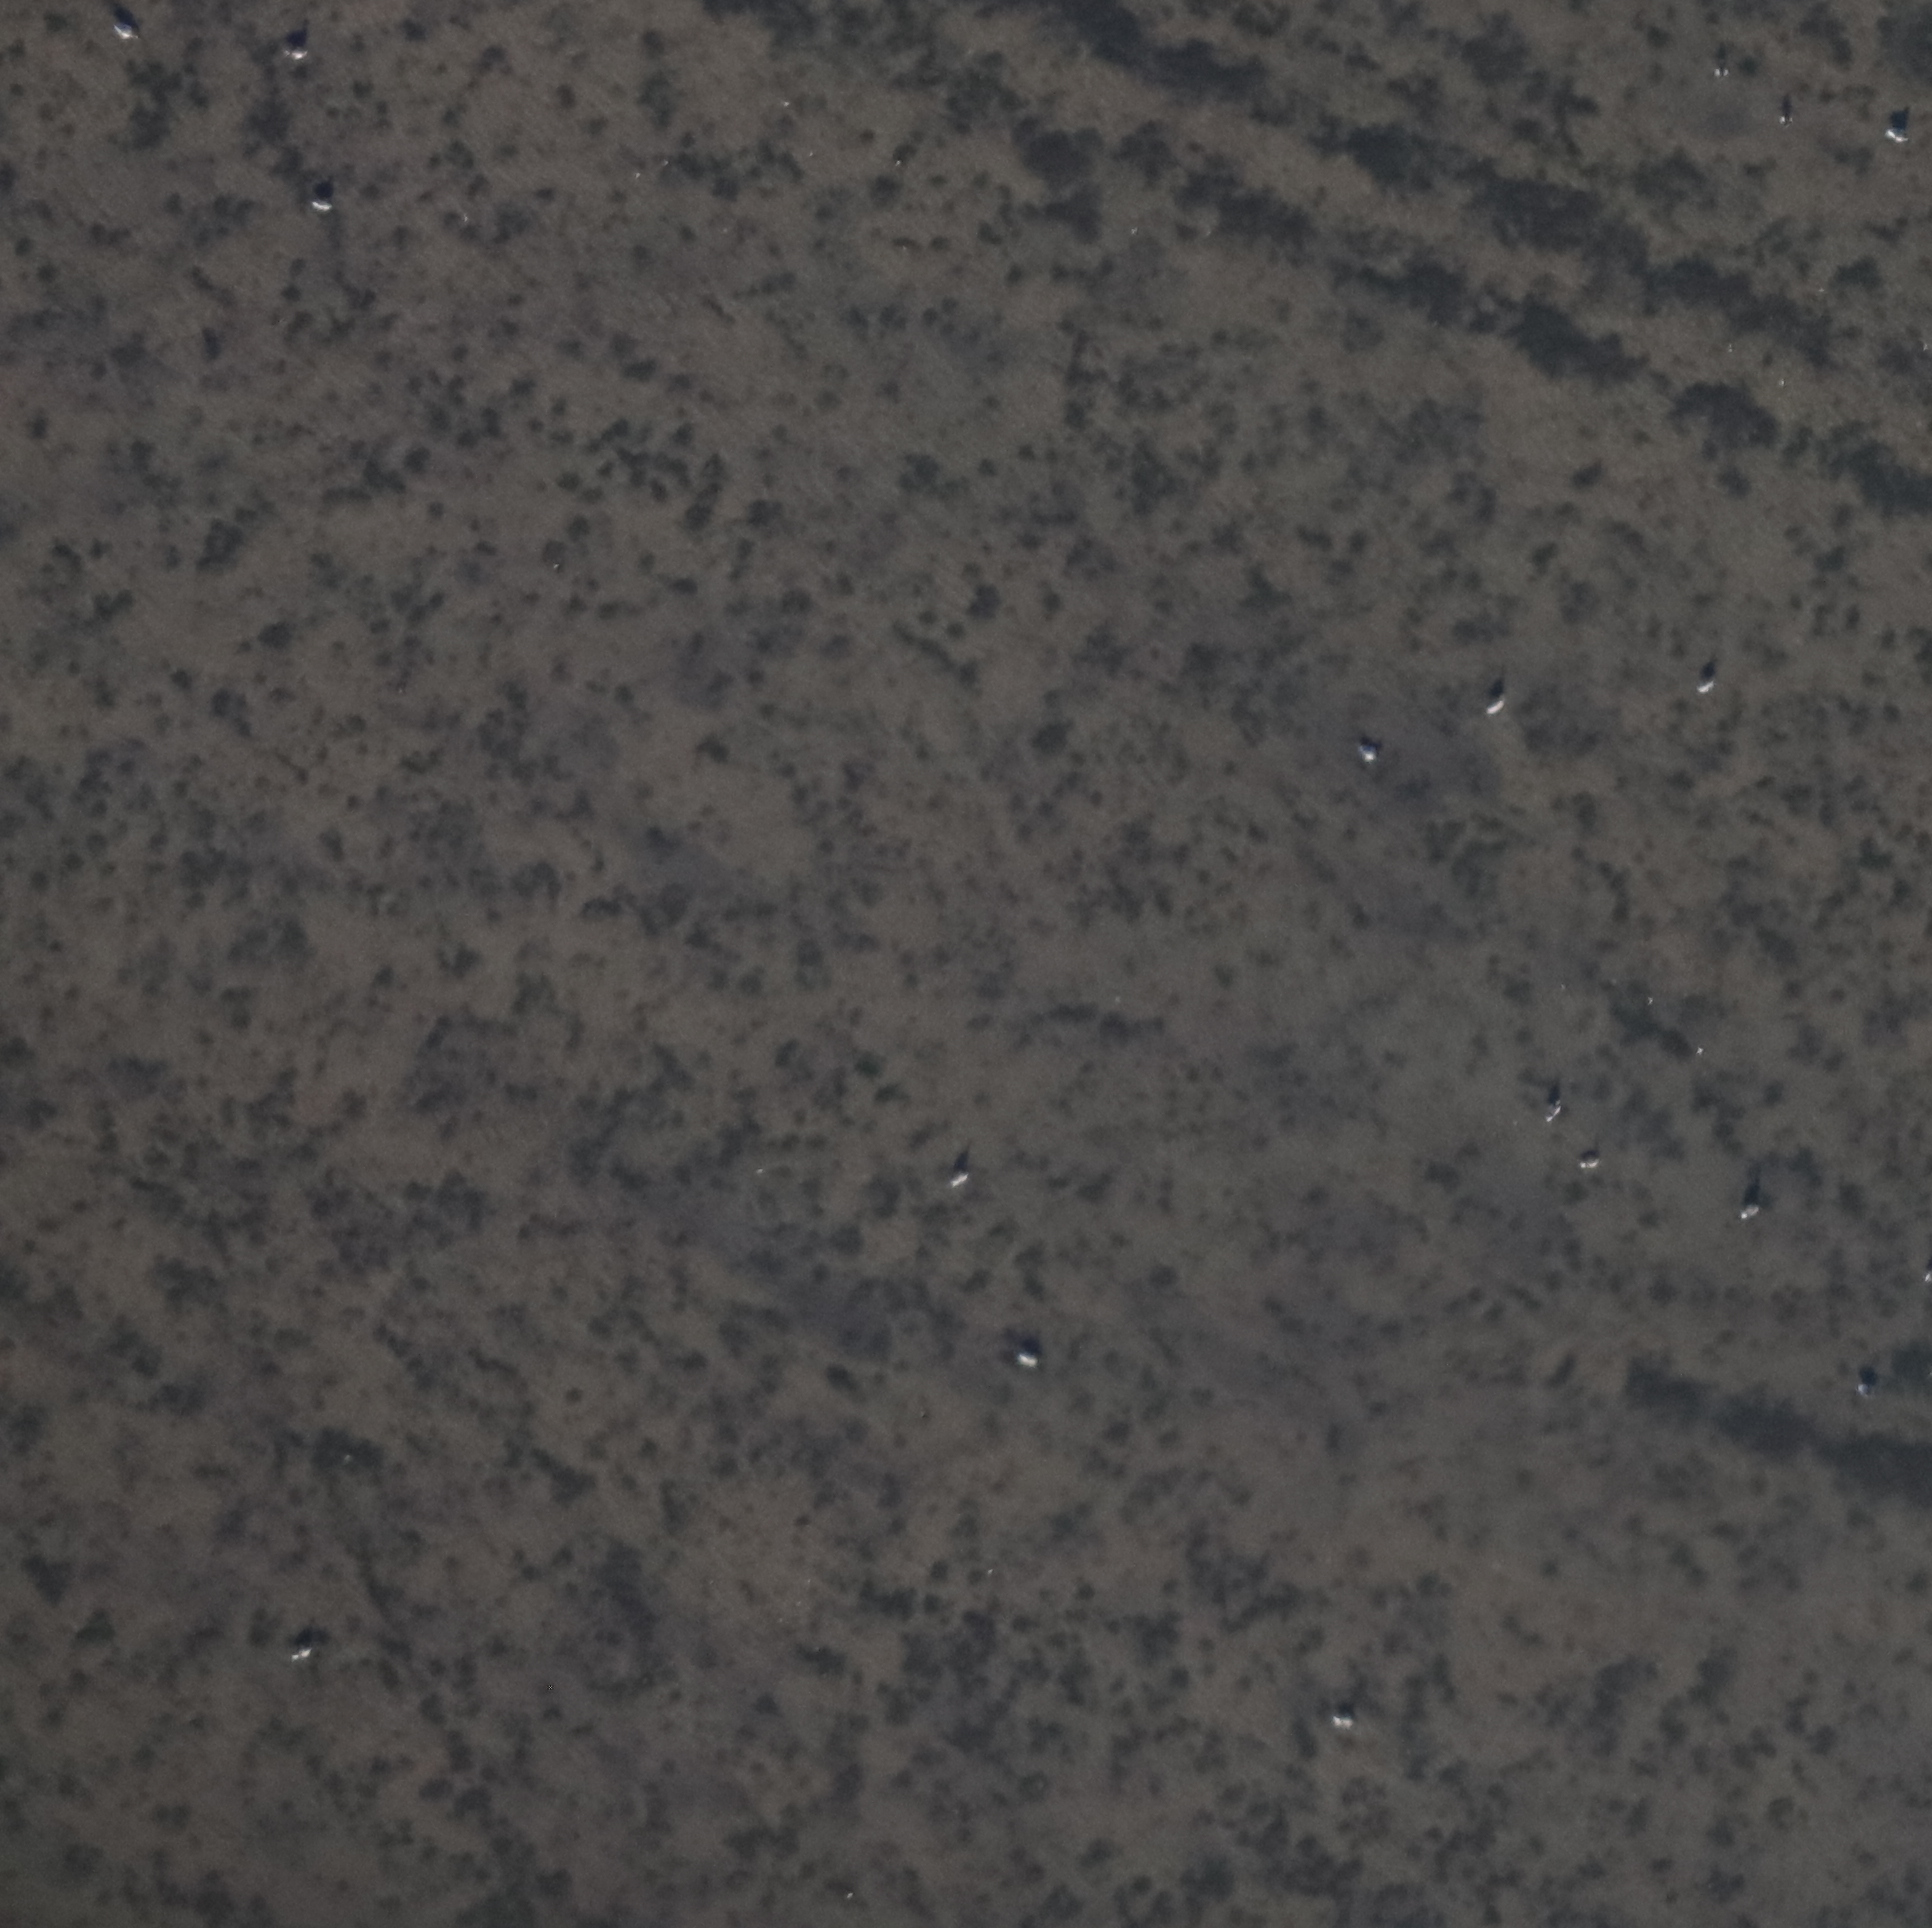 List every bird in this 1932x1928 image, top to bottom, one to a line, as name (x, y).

brant (128, 31)
brant (297, 53)
brant (1722, 71)
brant (1787, 118)
brant (1898, 134)
brant (321, 204)
brant (1705, 686)
brant (1495, 705)
brant (1368, 754)
brant (1550, 1109)
brant (1590, 1160)
brant (960, 1180)
brant (1750, 1210)
brant (1028, 1358)
brant (1869, 1394)
brant (304, 1651)
brant (1343, 1722)